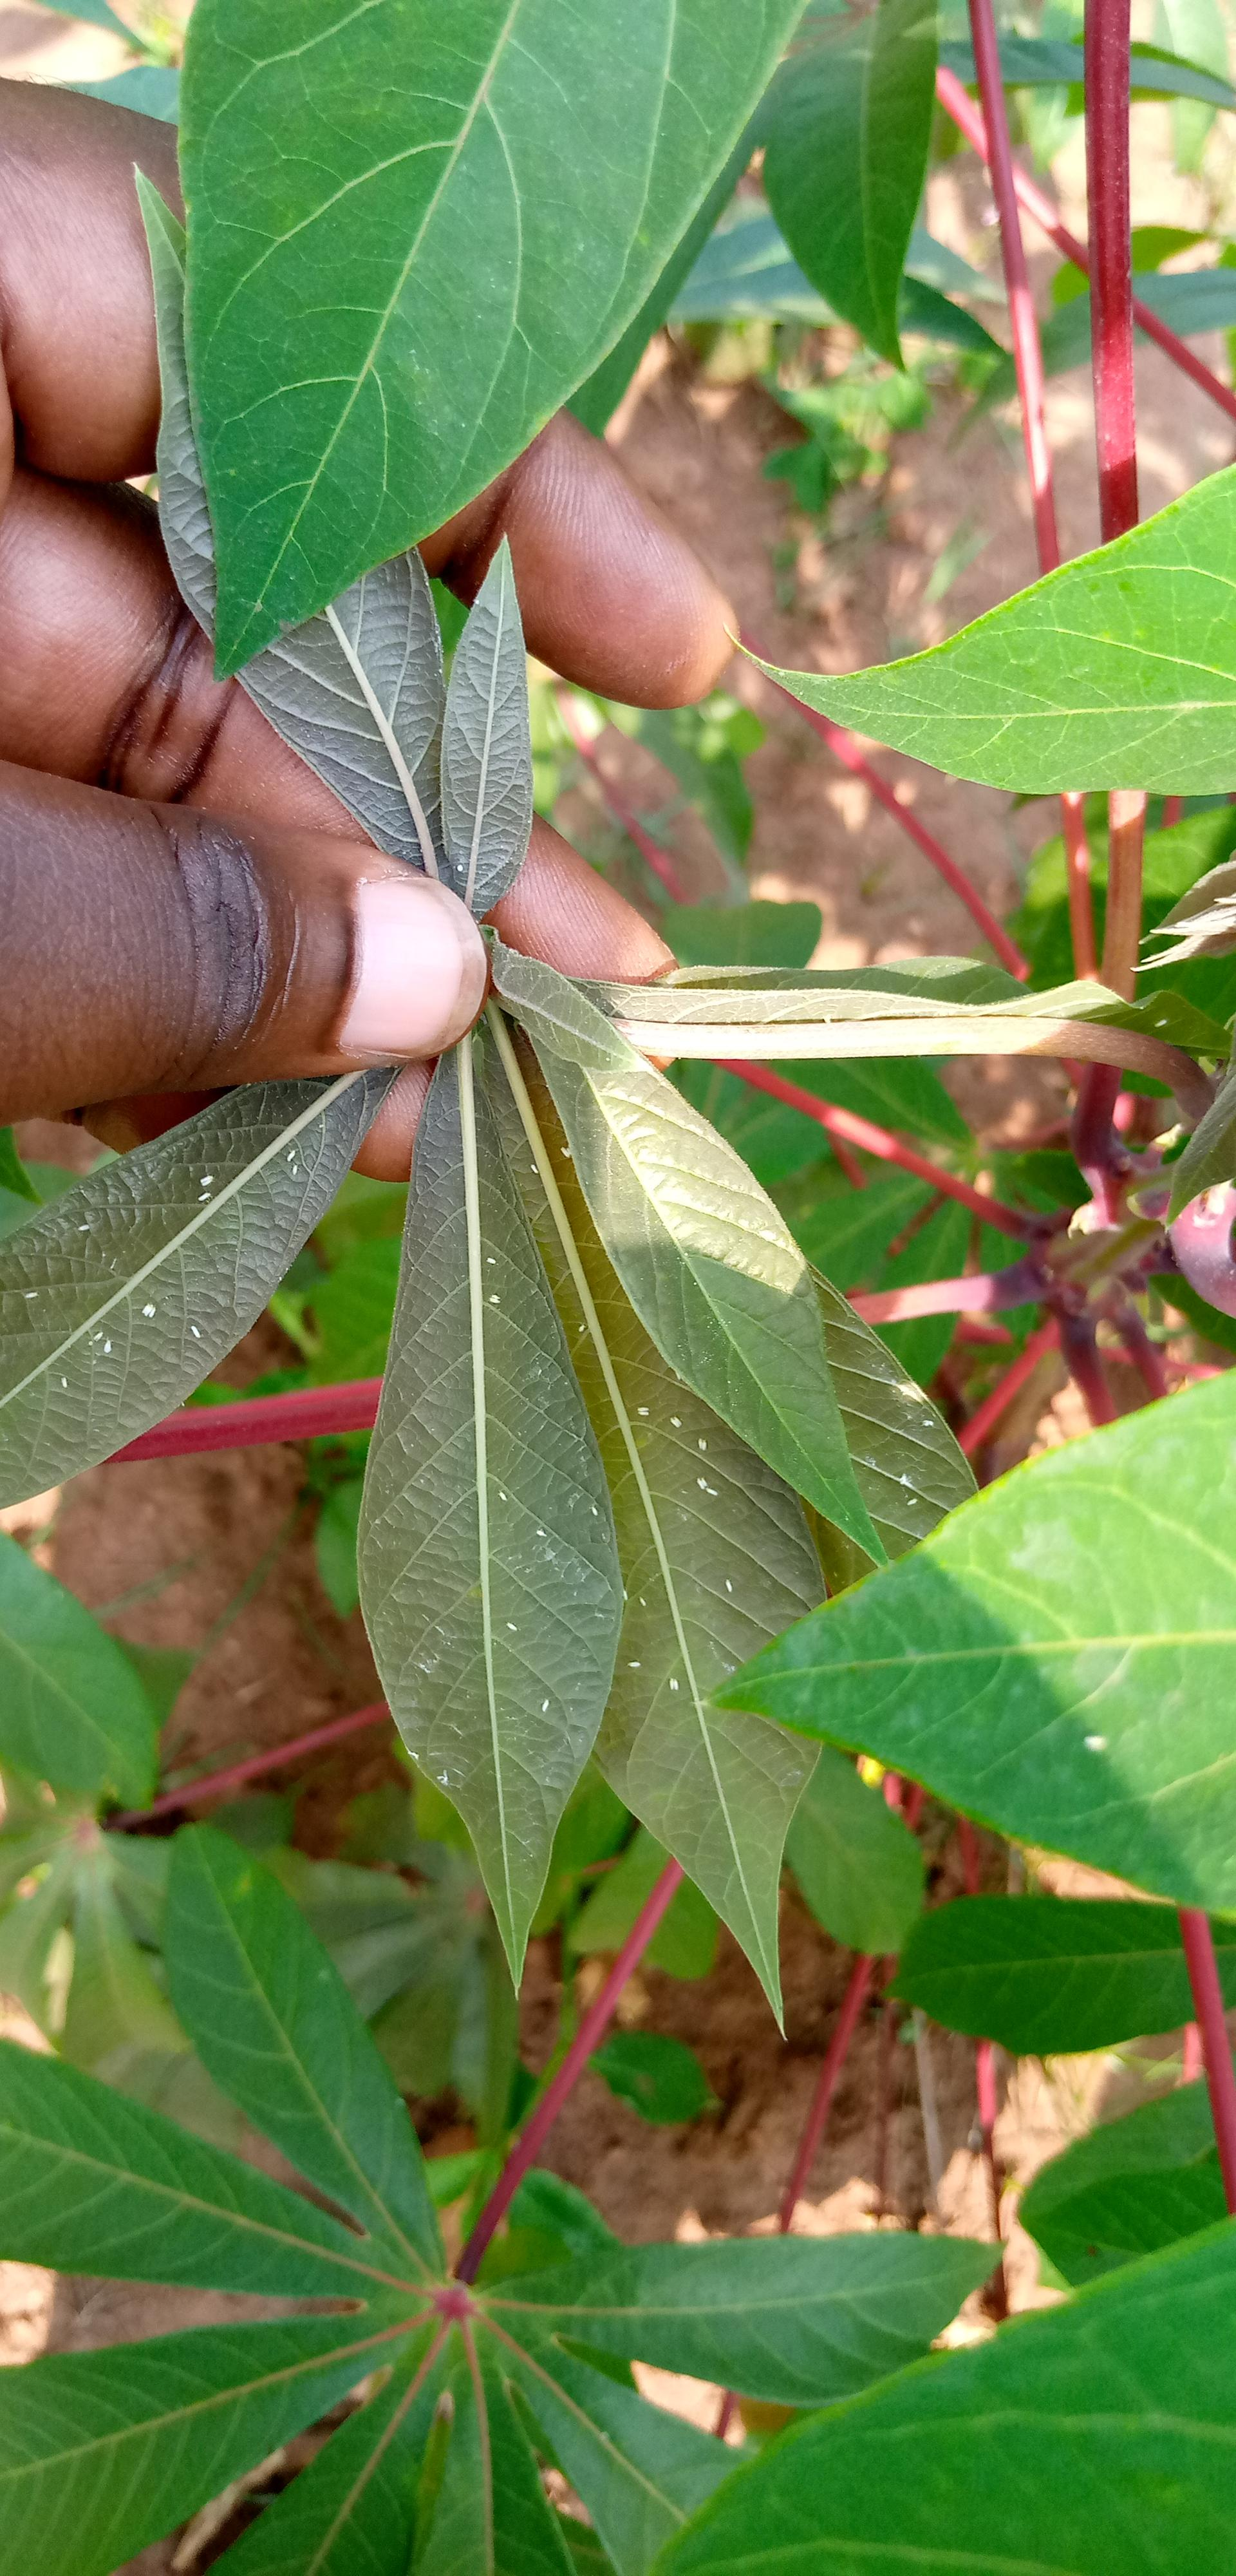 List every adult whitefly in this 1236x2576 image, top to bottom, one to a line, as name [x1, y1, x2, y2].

whitefly [454, 864, 465, 873]
whitefly [1152, 1015, 1171, 1031]
whitefly [558, 1146, 572, 1158]
whitefly [286, 1148, 297, 1163]
whitefly [290, 1163, 301, 1177]
whitefly [529, 1163, 539, 1175]
whitefly [196, 1173, 216, 1188]
whitefly [197, 1191, 212, 1202]
whitefly [77, 1224, 91, 1231]
whitefly [483, 1256, 500, 1265]
whitefly [23, 1291, 39, 1300]
whitefly [489, 1293, 503, 1305]
whitefly [141, 1302, 154, 1318]
whitefly [149, 1307, 156, 1320]
whitefly [190, 1324, 203, 1340]
whitefly [577, 1324, 586, 1334]
whitefly [93, 1331, 105, 1345]
whitefly [102, 1338, 115, 1354]
whitefly [59, 1376, 70, 1390]
whitefly [636, 1406, 650, 1412]
whitefly [637, 1411, 650, 1417]
whitefly [669, 1415, 686, 1430]
whitefly [919, 1418, 937, 1430]
whitefly [696, 1437, 709, 1453]
whitefly [898, 1472, 913, 1487]
whitefly [695, 1475, 708, 1489]
whitefly [706, 1488, 720, 1497]
whitefly [497, 1491, 509, 1504]
whitefly [904, 1497, 921, 1509]
whitefly [589, 1506, 599, 1517]
whitefly [533, 1528, 548, 1540]
whitefly [724, 1577, 735, 1595]
whitefly [621, 1589, 630, 1602]
whitefly [638, 1596, 648, 1607]
whitefly [505, 1621, 519, 1632]
whitefly [625, 1660, 643, 1669]
whitefly [668, 1677, 673, 1692]
whitefly [674, 1678, 681, 1692]
whitefly [539, 1696, 556, 1715]
whitefly [1078, 1730, 1109, 1755]
whitefly [436, 1769, 449, 1787]